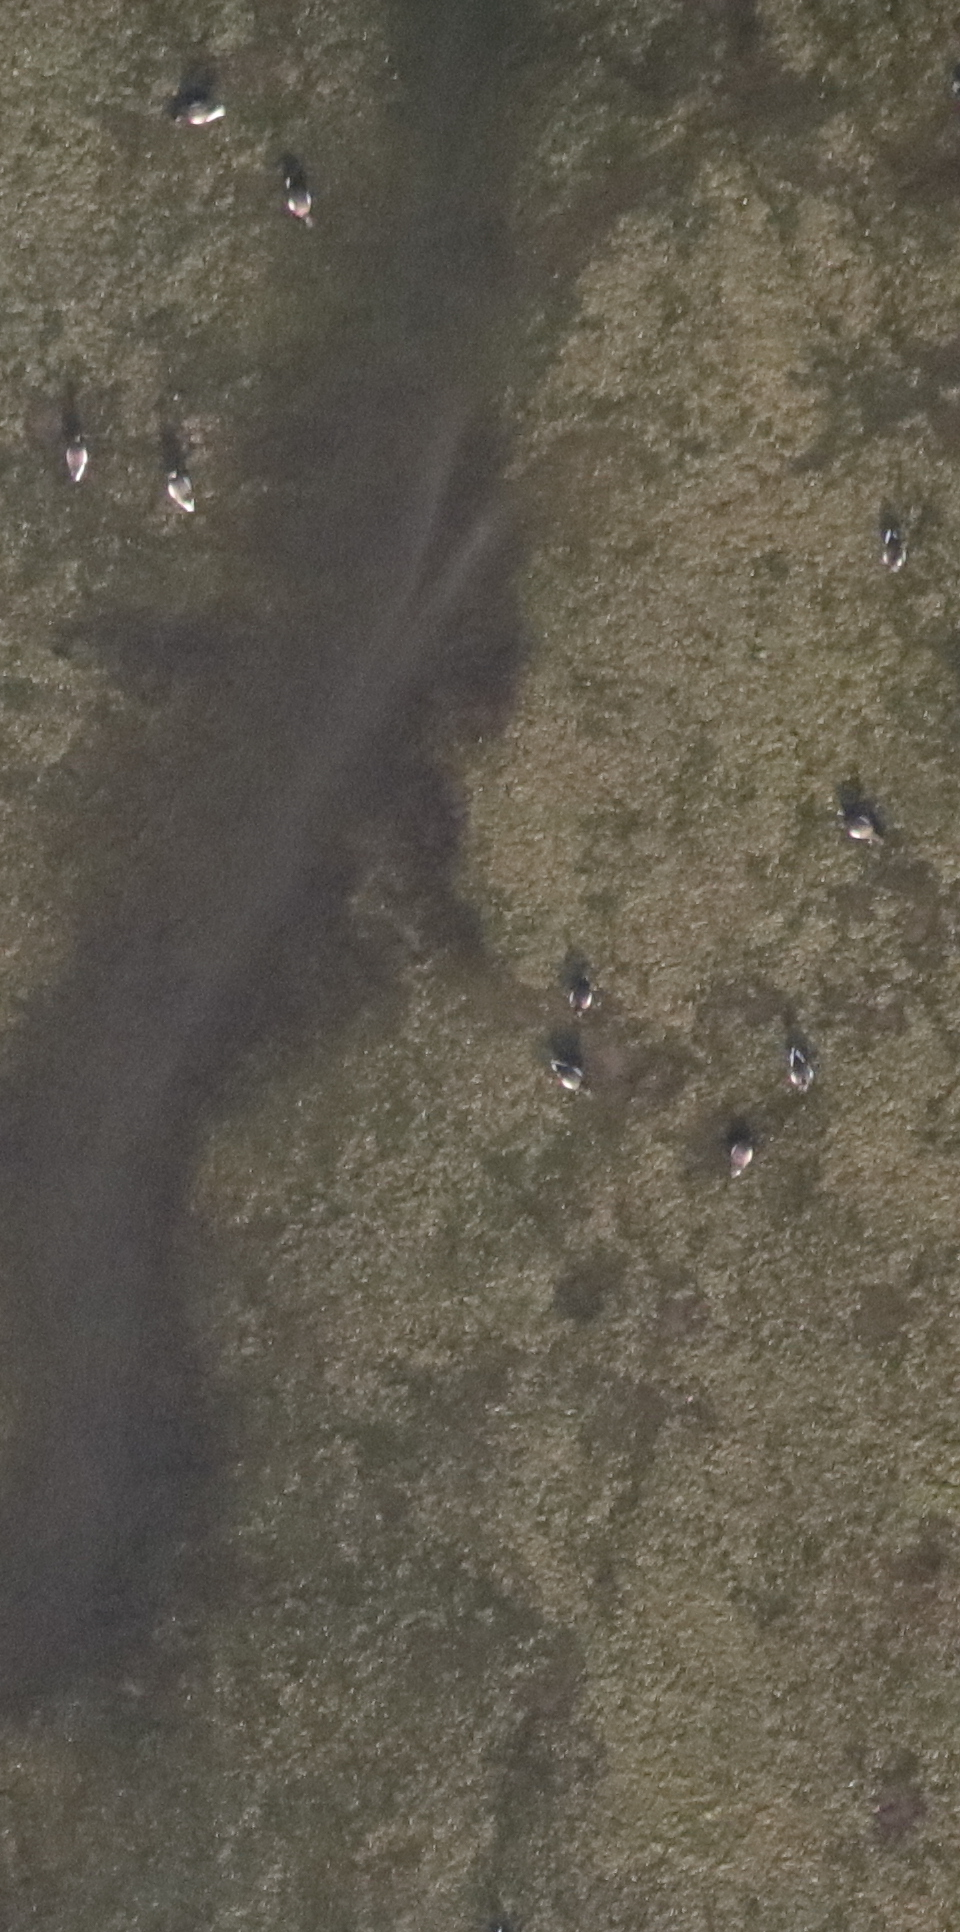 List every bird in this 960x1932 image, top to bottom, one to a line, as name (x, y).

brant (199, 111)
brant (298, 203)
brant (76, 461)
brant (180, 491)
brant (894, 556)
brant (861, 828)
brant (578, 1000)
brant (799, 1071)
brant (570, 1077)
brant (741, 1158)